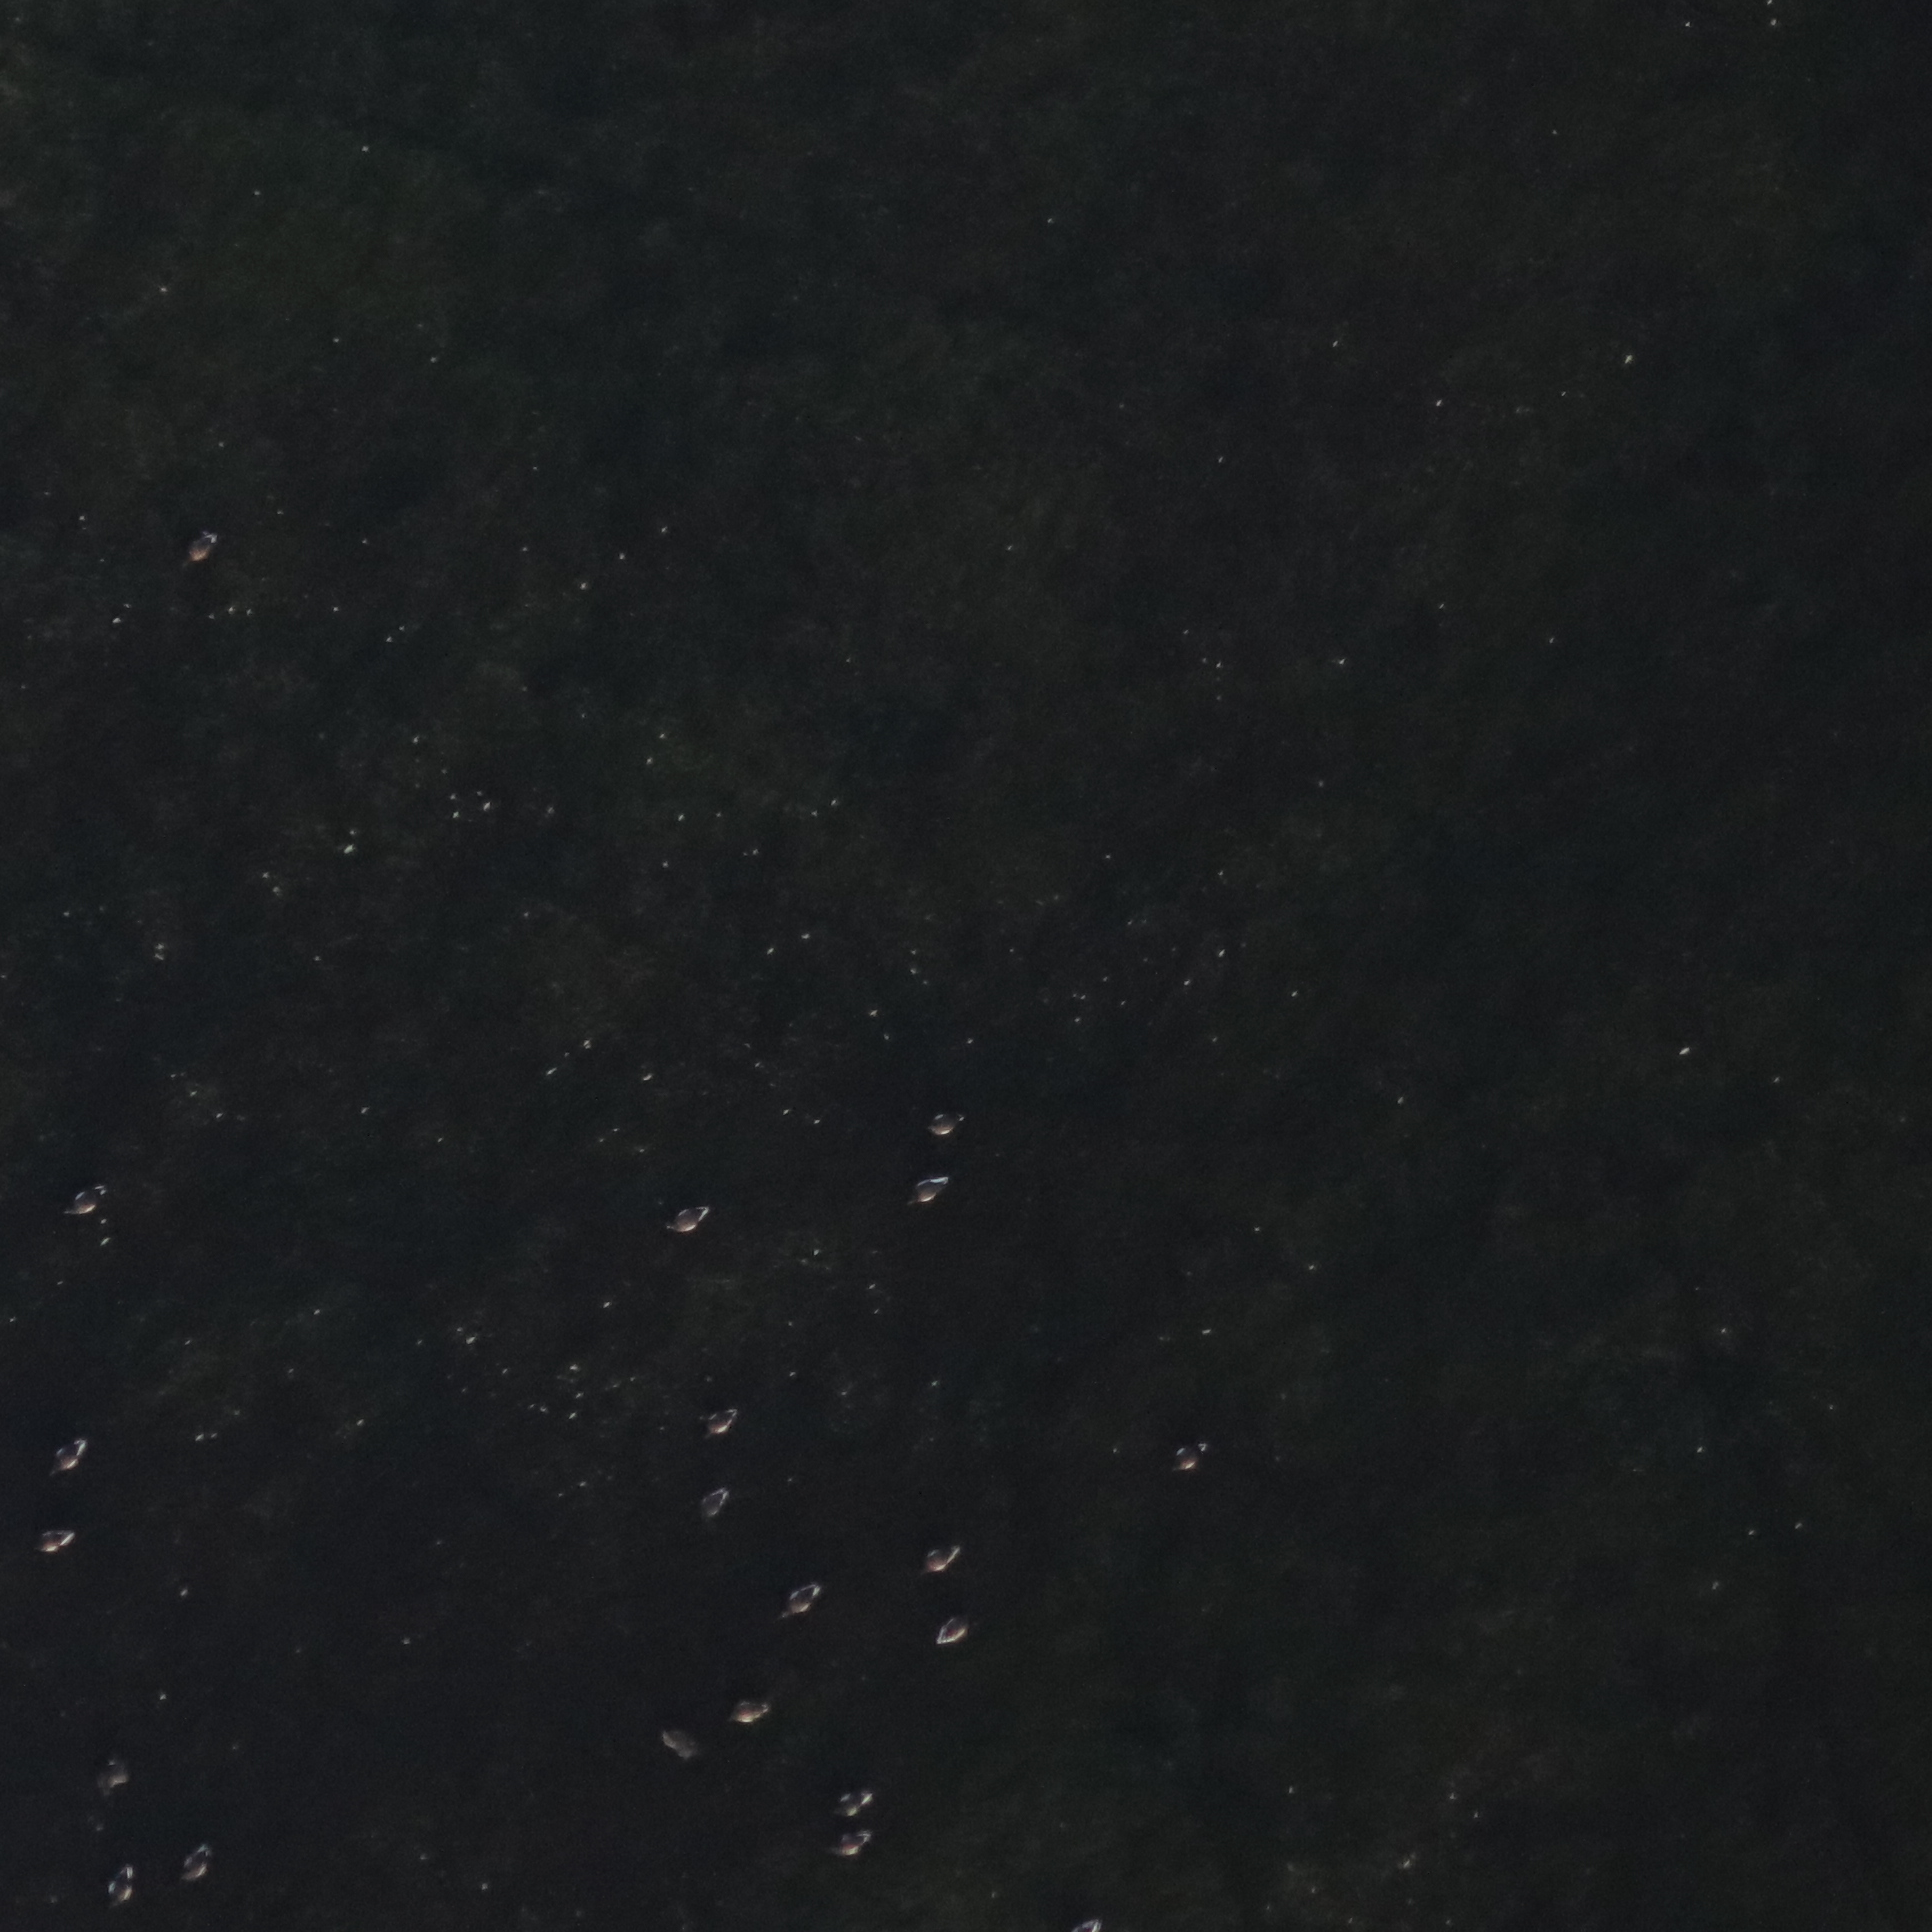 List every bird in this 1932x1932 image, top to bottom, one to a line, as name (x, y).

brant (197, 546)
brant (945, 1124)
brant (925, 1188)
brant (85, 1200)
brant (685, 1220)
brant (716, 1421)
brant (1187, 1456)
brant (69, 1457)
brant (712, 1502)
brant (53, 1539)
brant (936, 1559)
brant (799, 1599)
brant (951, 1628)
brant (749, 1710)
brant (851, 1807)
brant (850, 1852)
brant (194, 1866)
brant (121, 1886)